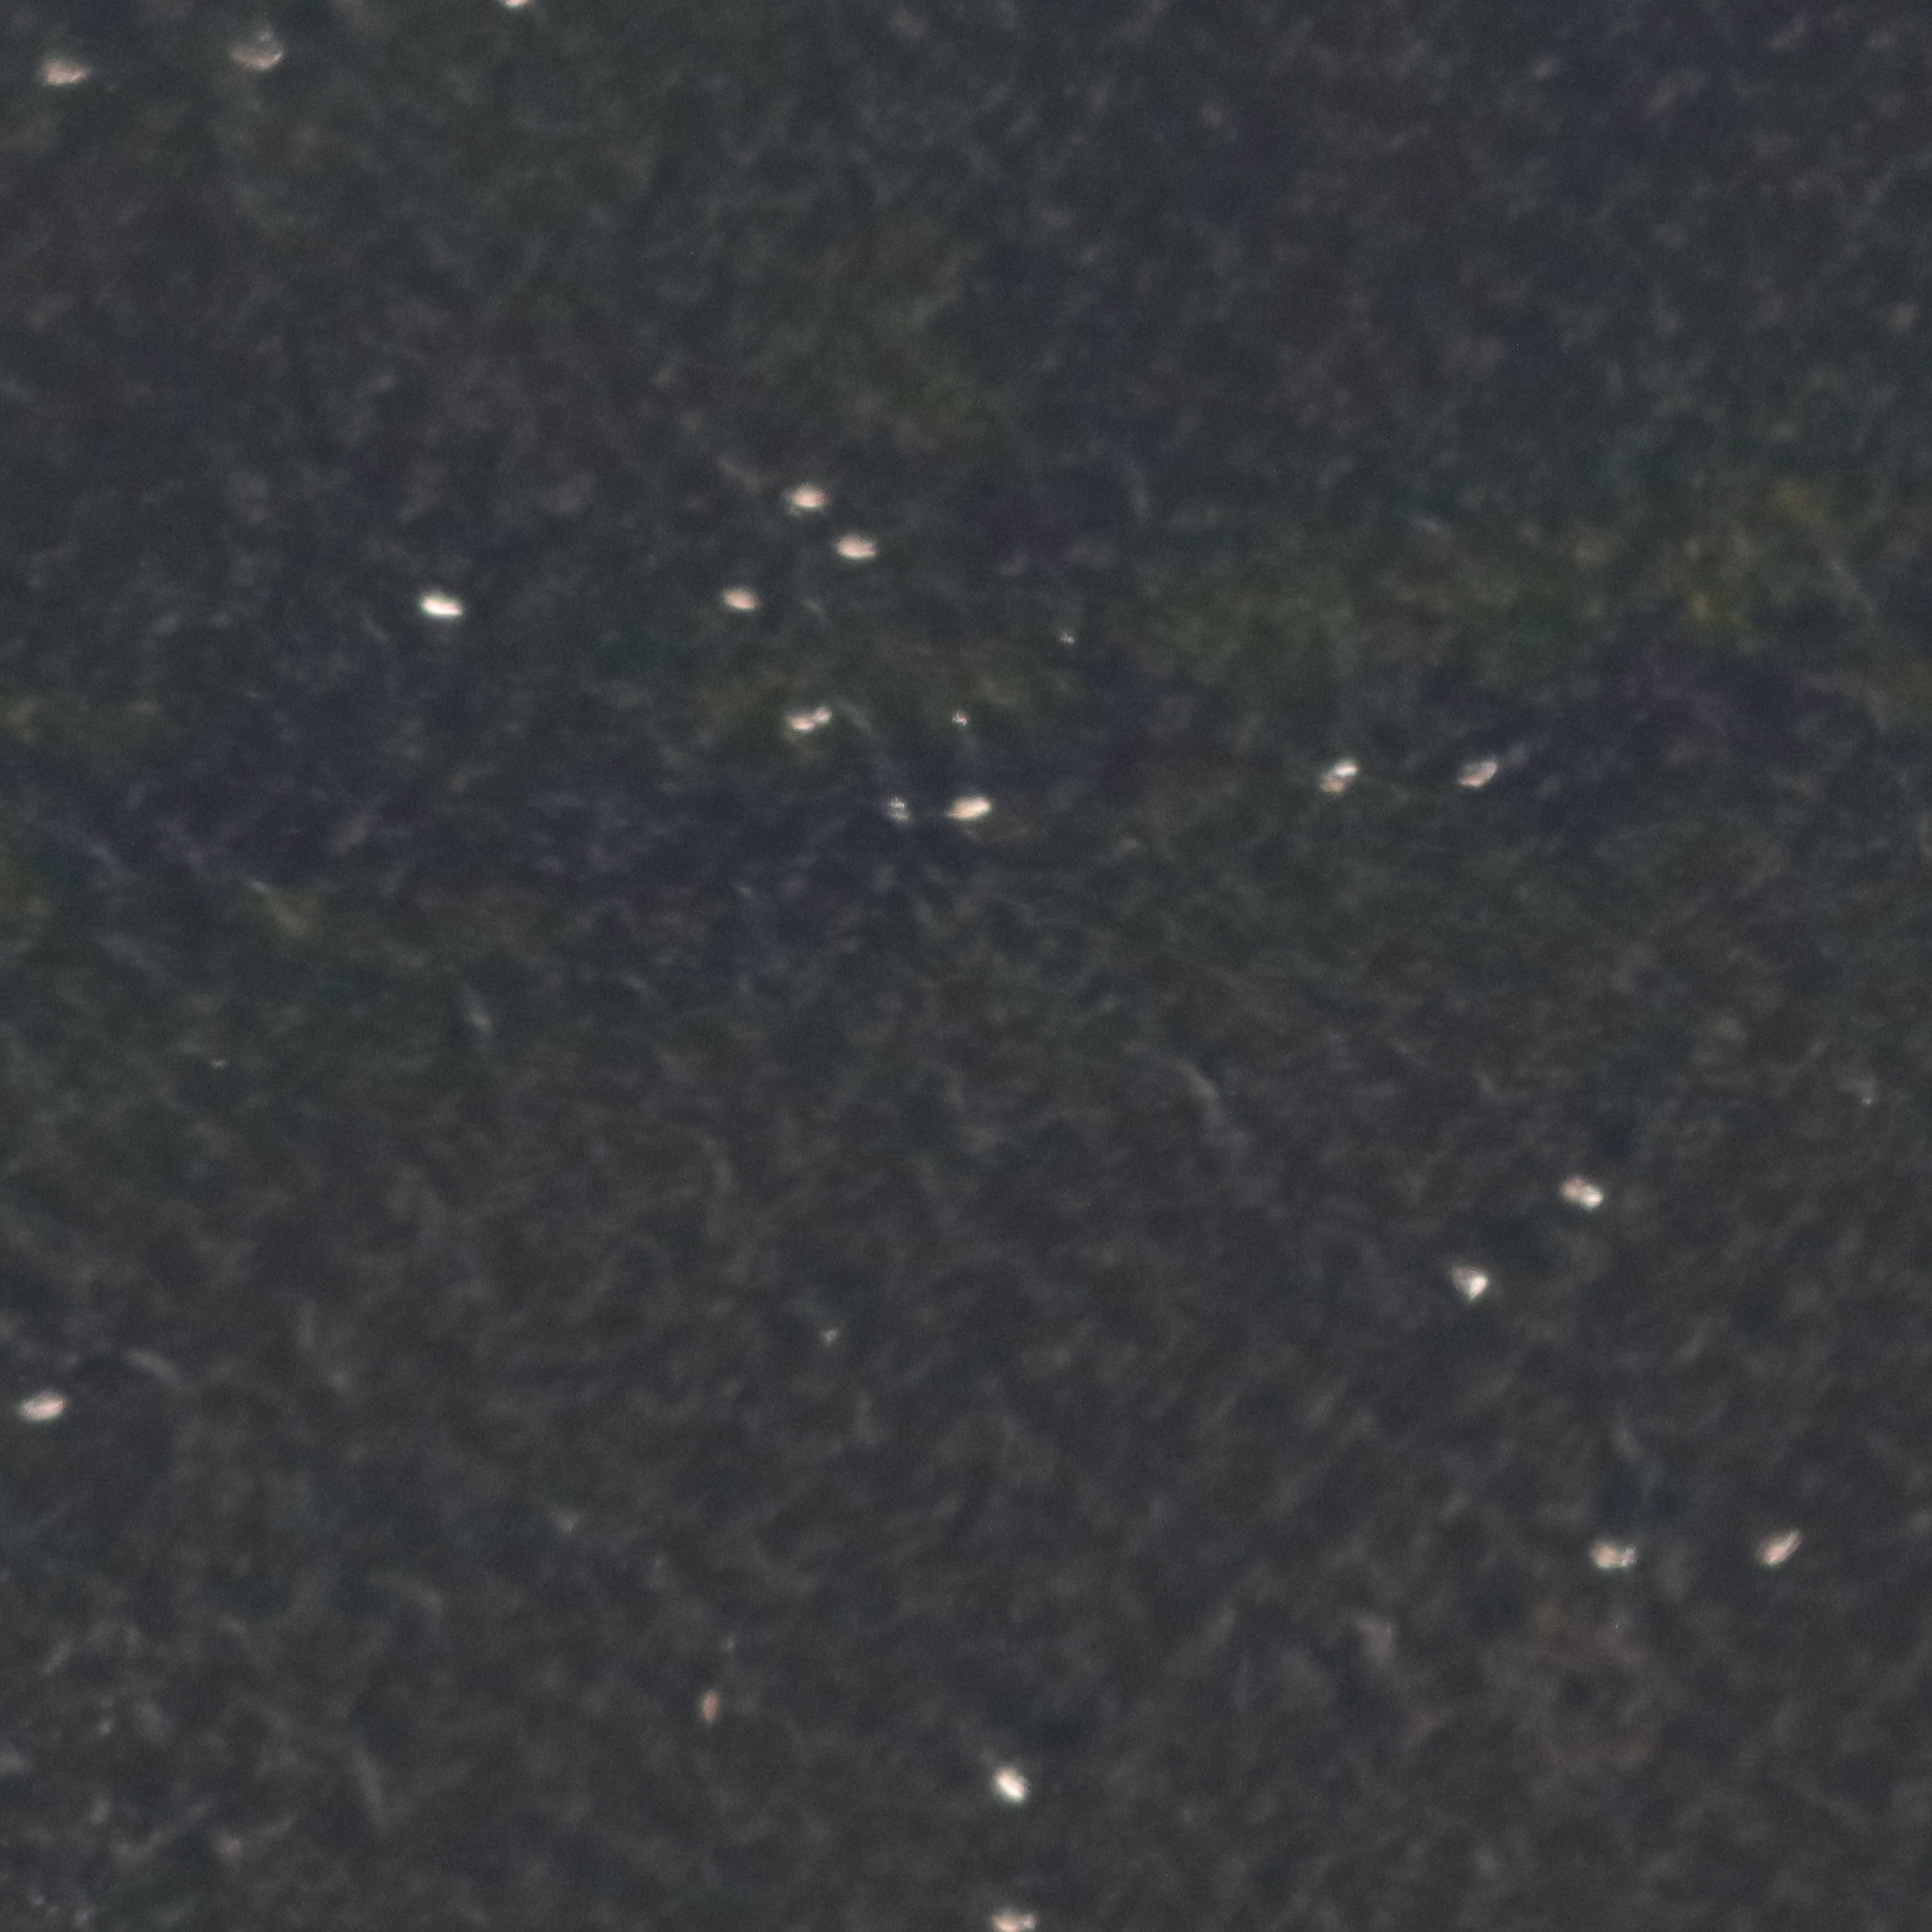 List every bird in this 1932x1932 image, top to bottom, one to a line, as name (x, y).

other bird (260, 60)
other bird (63, 73)
brant (803, 498)
brant (862, 549)
brant (744, 601)
brant (442, 606)
brant (808, 721)
brant (1475, 775)
brant (1339, 781)
brant (970, 809)
brant (1579, 1191)
brant (1471, 1279)
brant (43, 1403)
brant (1773, 1549)
brant (1606, 1554)
other bird (709, 1708)
other bird (1008, 1788)
brant (1012, 1922)